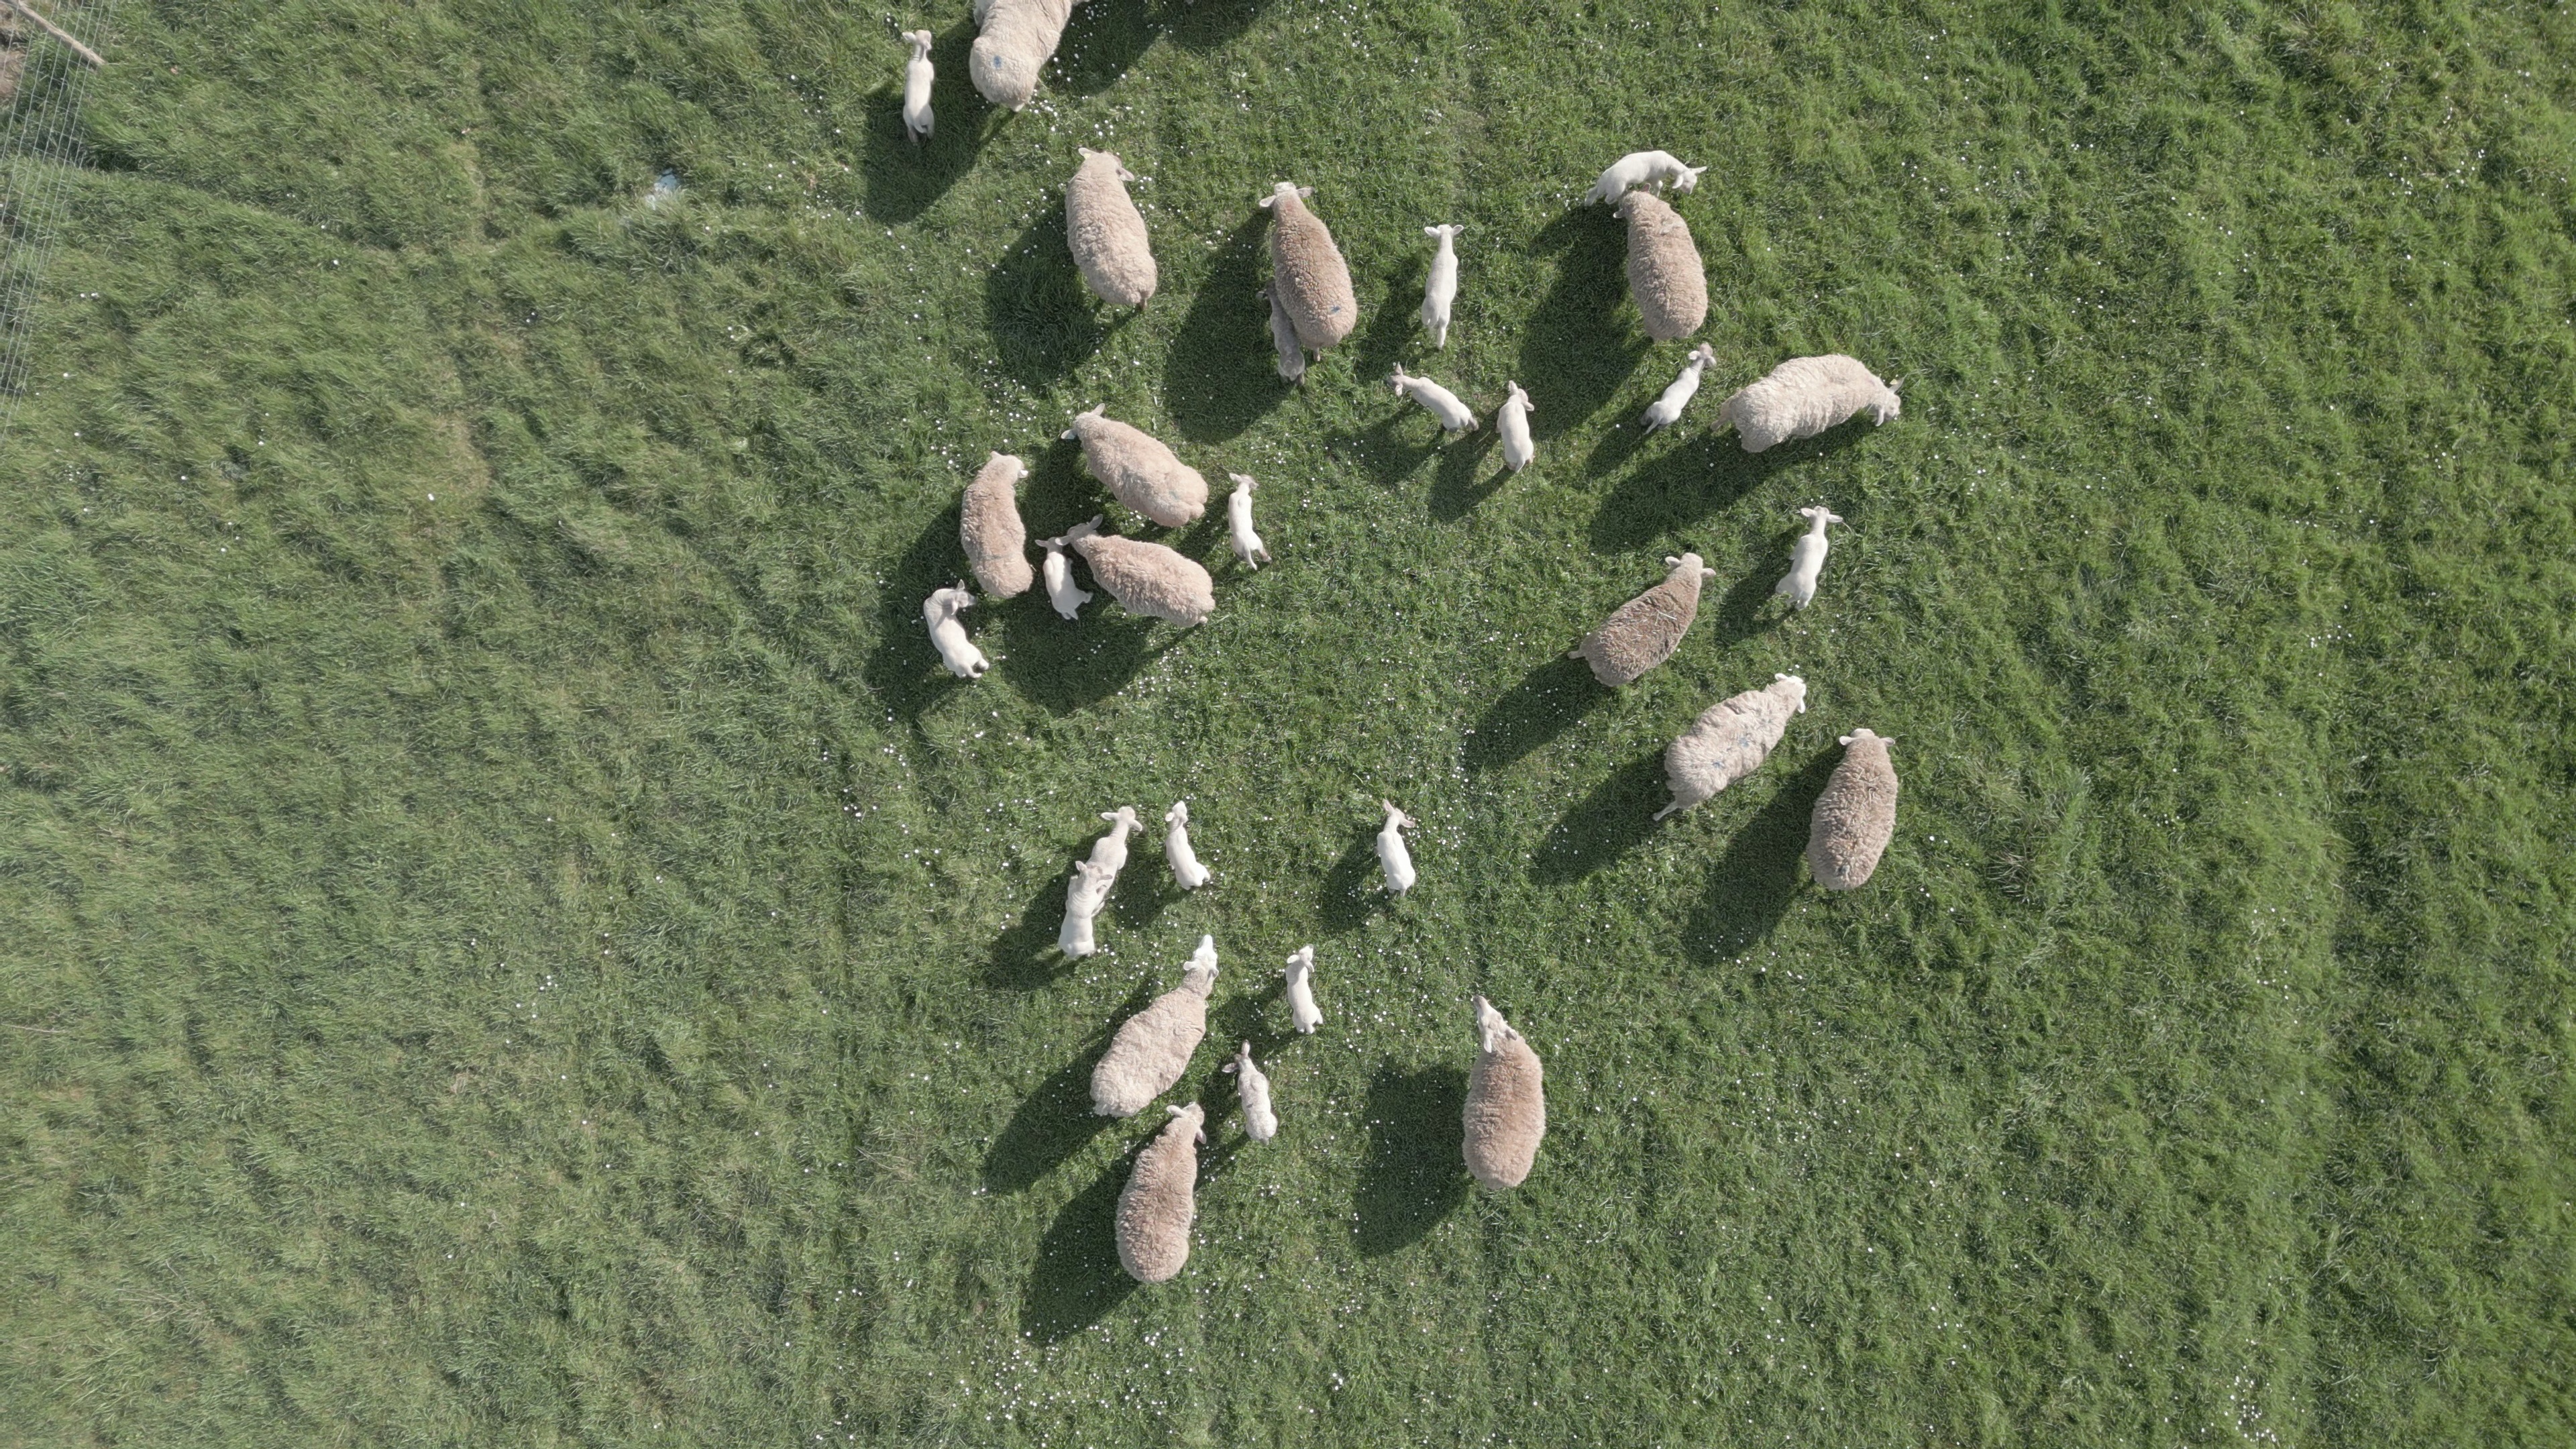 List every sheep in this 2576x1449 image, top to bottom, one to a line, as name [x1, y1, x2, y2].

sheep [970, 0, 1074, 113]
sheep [972, 0, 996, 27]
sheep [900, 29, 935, 147]
sheep [1065, 147, 1158, 311]
sheep [1583, 150, 1706, 205]
sheep [1258, 182, 1357, 362]
sheep [1613, 183, 1708, 338]
sheep [1421, 223, 1464, 349]
sheep [1258, 281, 1305, 387]
sheep [1639, 341, 1717, 435]
sheep [1710, 353, 1907, 453]
sheep [1389, 361, 1479, 431]
sheep [1496, 379, 1535, 472]
sheep [1061, 402, 1209, 529]
sheep [960, 450, 1034, 600]
sheep [1228, 472, 1272, 570]
sheep [1775, 505, 1844, 609]
sheep [1055, 513, 1216, 629]
sheep [1035, 537, 1094, 620]
sheep [1567, 552, 1716, 685]
sheep [924, 580, 991, 680]
sheep [1651, 673, 1807, 822]
sheep [1805, 727, 1899, 893]
sheep [1377, 799, 1416, 897]
sheep [1164, 801, 1210, 890]
sheep [1080, 806, 1143, 891]
sheep [1059, 860, 1113, 960]
sheep [1089, 934, 1219, 1119]
sheep [1285, 943, 1323, 1034]
sheep [1461, 995, 1546, 1190]
sheep [1221, 1039, 1277, 1146]
sheep [1116, 1102, 1207, 1285]